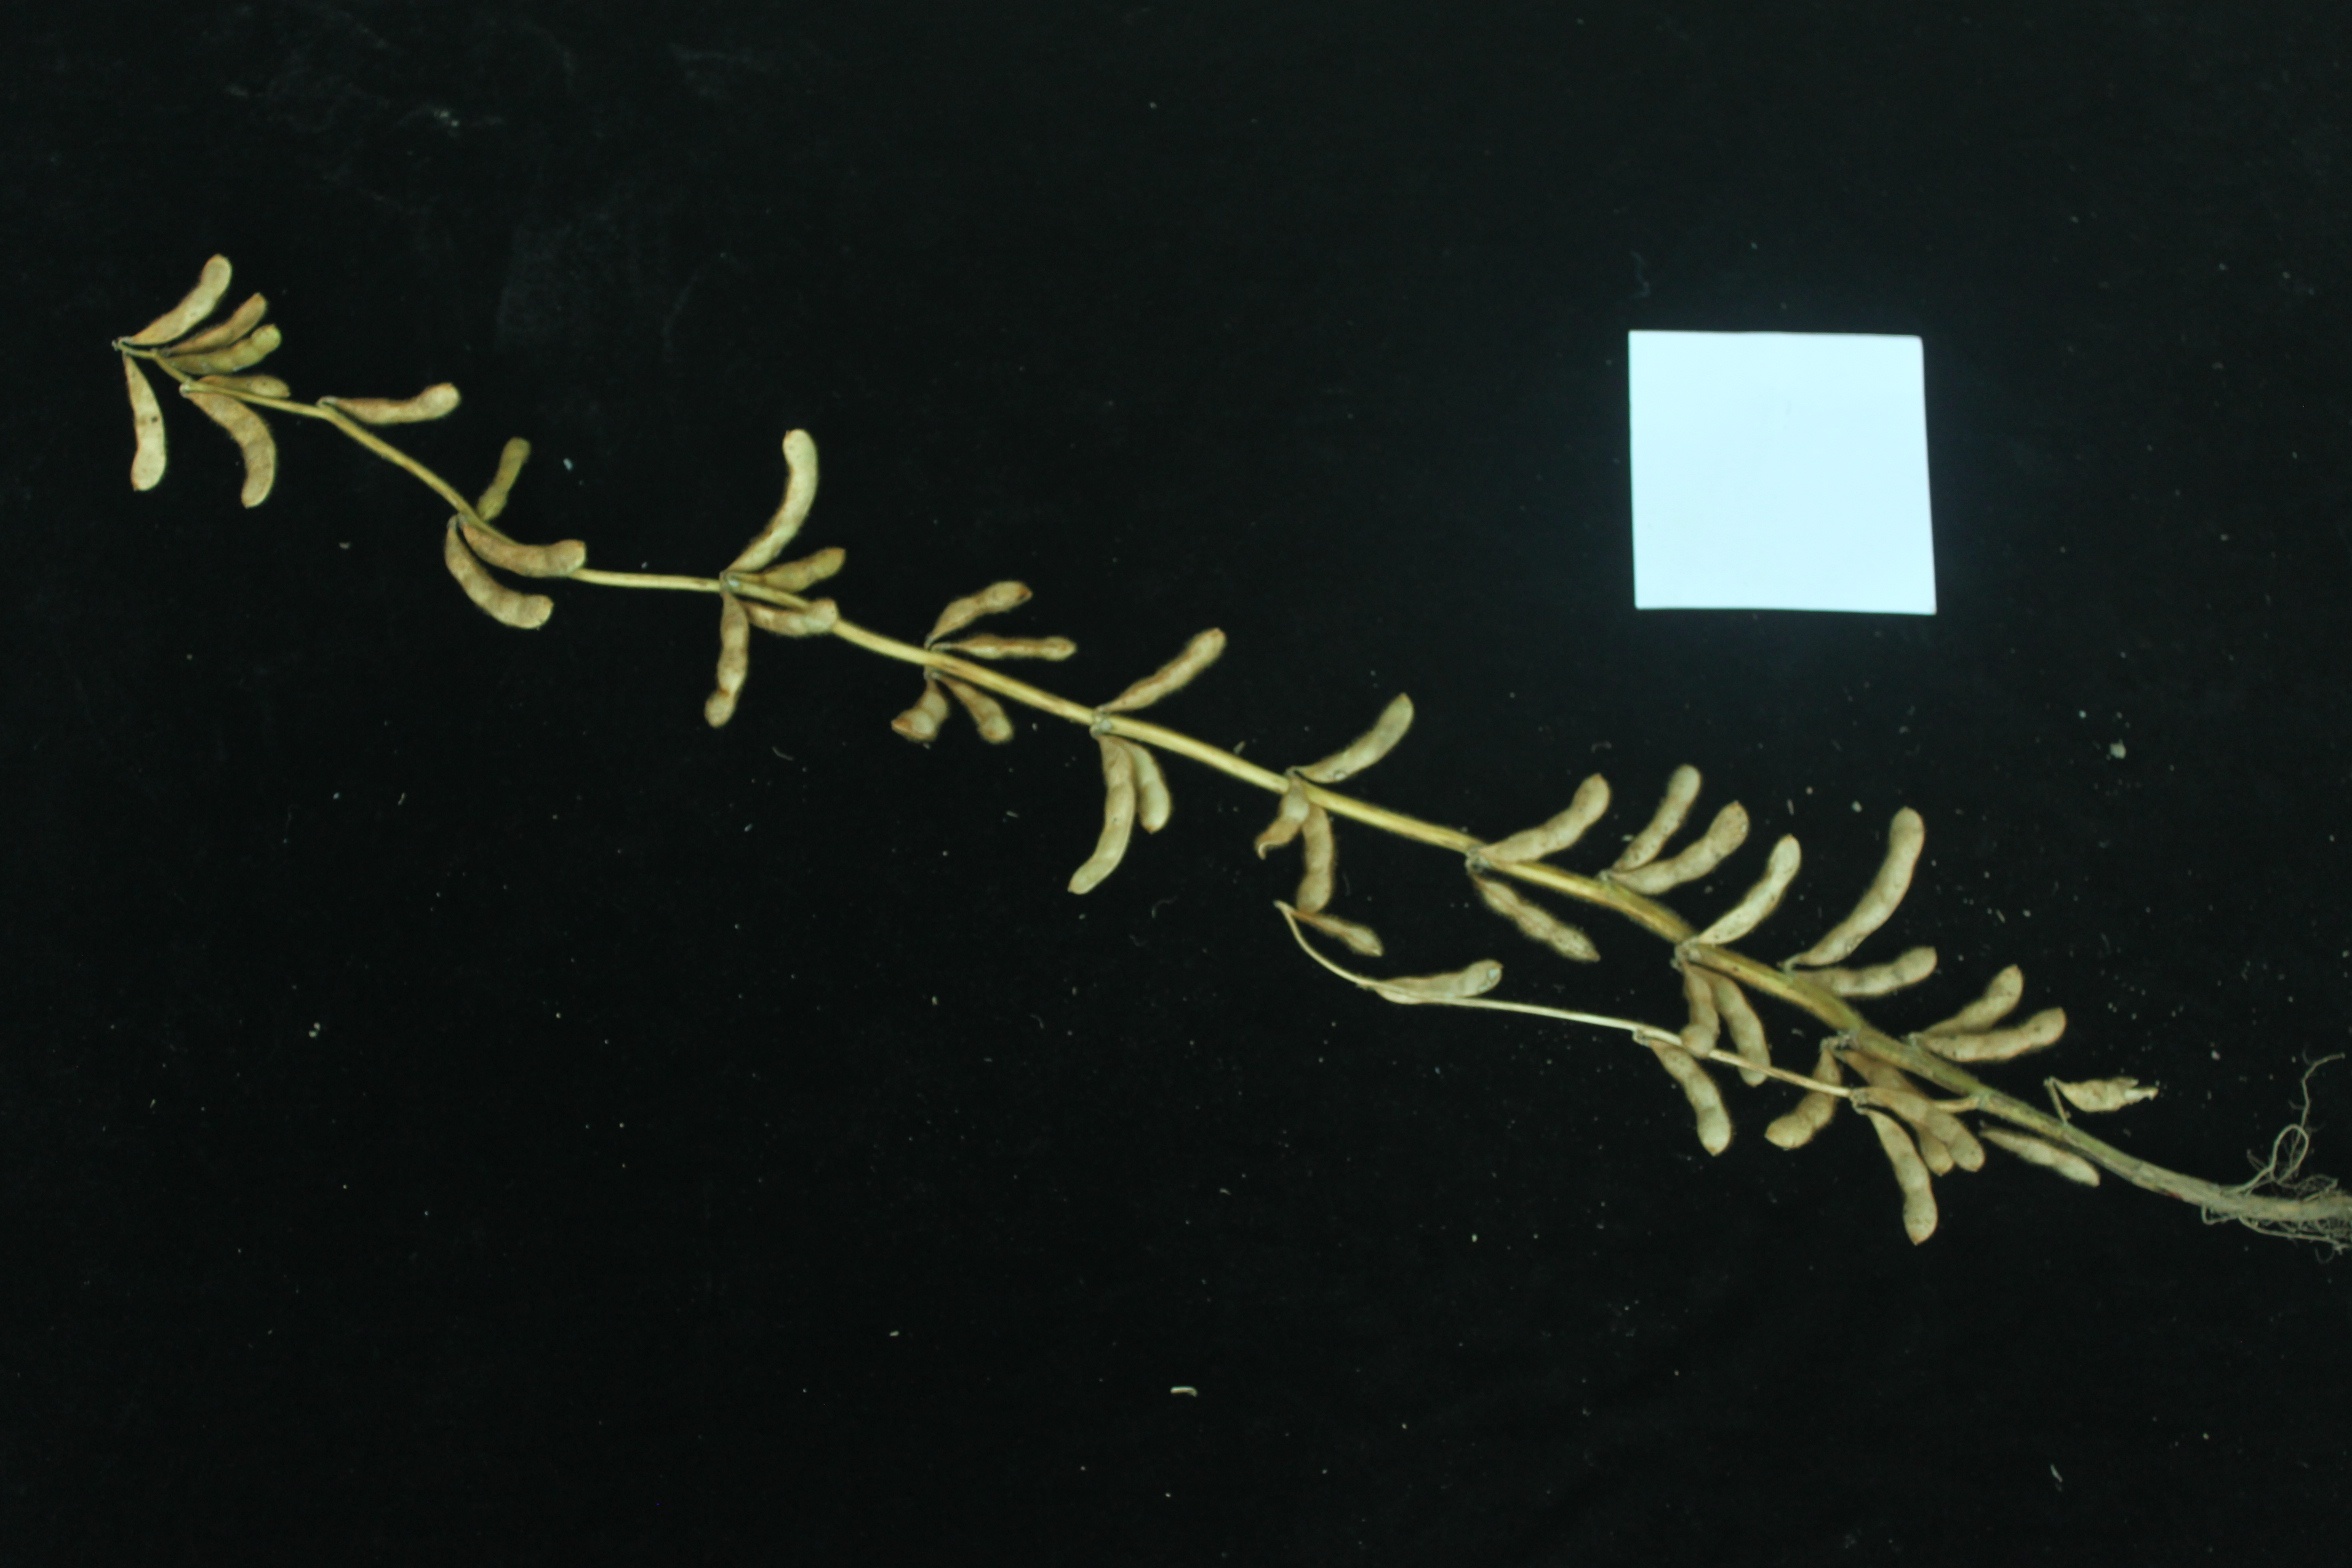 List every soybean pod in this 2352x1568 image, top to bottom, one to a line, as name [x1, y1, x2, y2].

soybean pod [120, 256, 230, 346]
soybean pod [164, 295, 265, 354]
soybean pod [166, 327, 280, 374]
soybean pod [124, 356, 165, 493]
soybean pod [203, 378, 289, 398]
soybean pod [325, 385, 459, 426]
soybean pod [183, 393, 274, 508]
soybean pod [728, 429, 817, 572]
soybean pod [478, 440, 528, 520]
soybean pod [459, 515, 585, 577]
soybean pod [446, 518, 551, 628]
soybean pod [734, 549, 844, 591]
soybean pod [931, 584, 1029, 643]
soybean pod [706, 590, 746, 729]
soybean pod [739, 601, 836, 637]
soybean pod [1099, 630, 1226, 712]
soybean pod [951, 636, 1076, 660]
soybean pod [936, 677, 1012, 744]
soybean pod [891, 681, 948, 743]
soybean pod [1294, 696, 1411, 782]
soybean pod [1110, 736, 1170, 834]
soybean pod [1068, 741, 1135, 894]
soybean pod [1612, 766, 1700, 870]
soybean pod [1257, 774, 1307, 859]
soybean pod [1480, 775, 1608, 860]
soybean pod [1298, 798, 1332, 914]
soybean pod [1610, 803, 1748, 893]
soybean pod [1792, 809, 1924, 966]
soybean pod [1692, 836, 1799, 943]
soybean pod [1472, 879, 1599, 963]
soybean pod [1293, 914, 1382, 957]
soybean pod [1787, 950, 1934, 995]
soybean pod [1370, 962, 1500, 1002]
soybean pod [1691, 964, 1769, 1086]
soybean pod [1682, 967, 1717, 1058]
soybean pod [1922, 967, 2022, 1036]
soybean pod [1916, 1009, 2066, 1061]
soybean pod [1645, 1041, 1730, 1156]
soybean pod [1766, 1048, 1839, 1150]
soybean pod [1833, 1051, 1954, 1176]
soybean pod [1849, 1090, 1984, 1172]
soybean pod [1868, 1111, 1937, 1243]
soybean pod [1980, 1132, 2098, 1187]